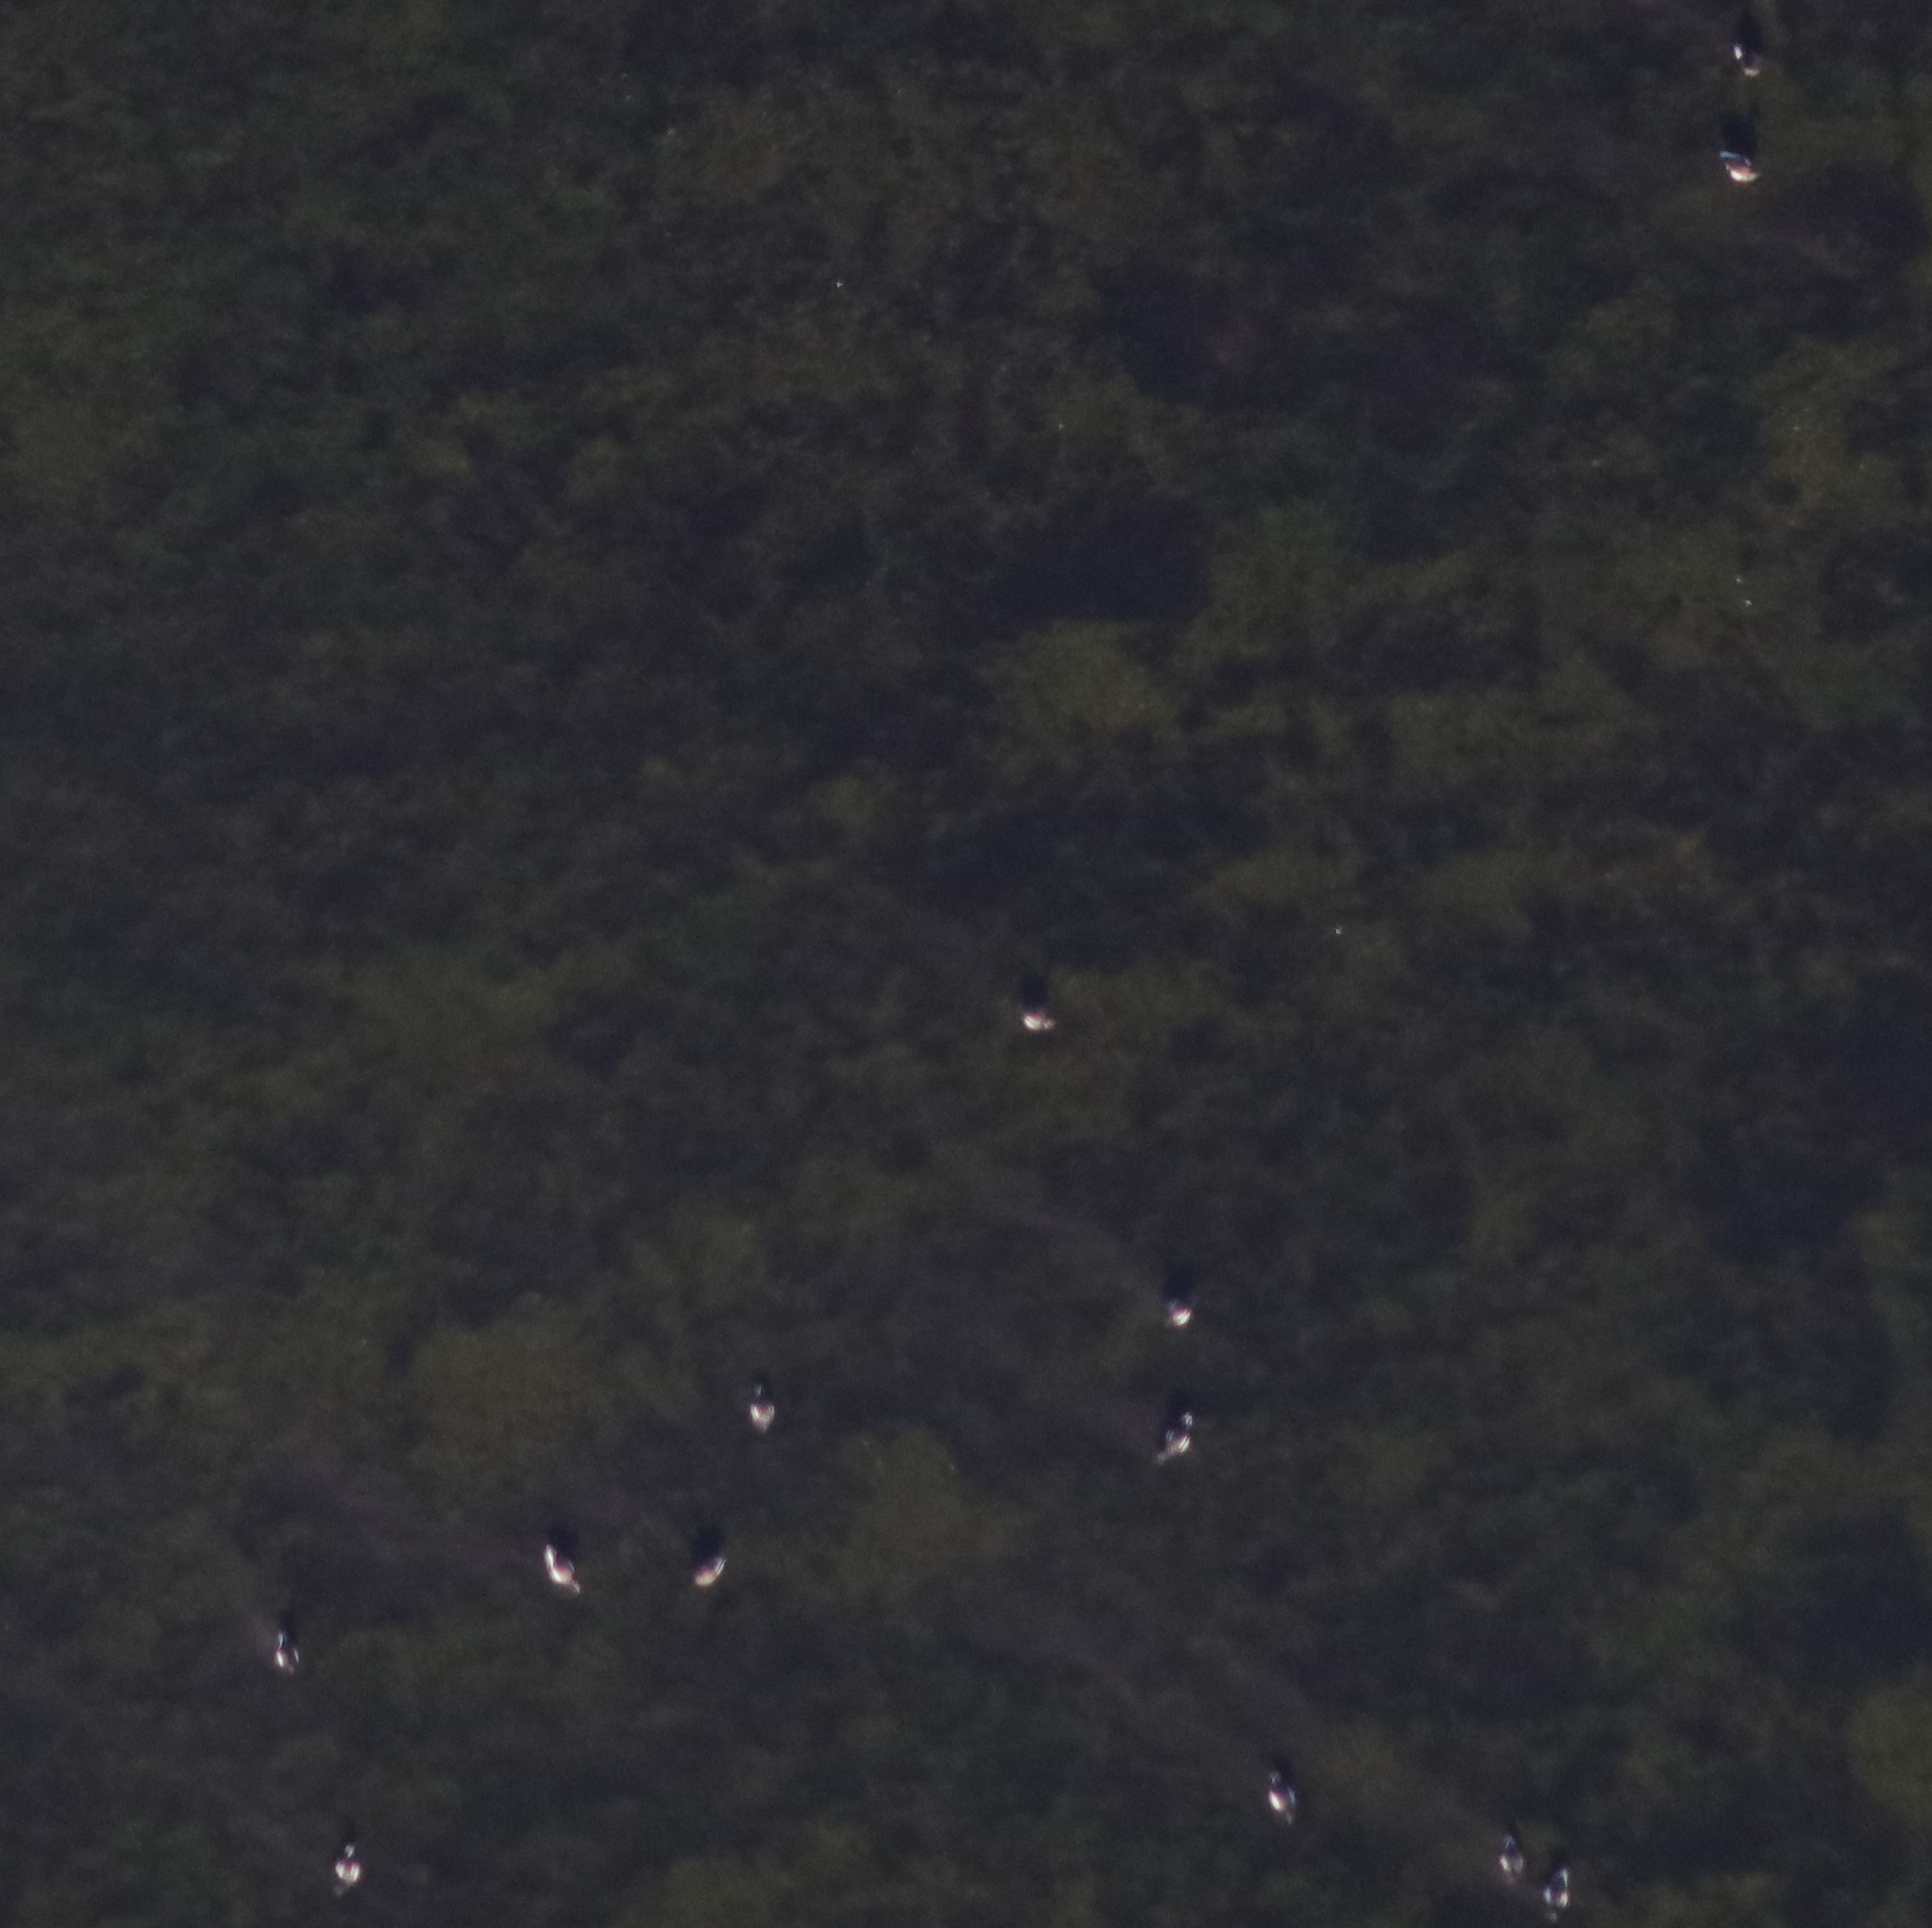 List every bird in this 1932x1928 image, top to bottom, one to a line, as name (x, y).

brant (1747, 58)
brant (1740, 166)
brant (1043, 1022)
brant (1181, 1313)
brant (764, 1411)
brant (1176, 1439)
brant (560, 1567)
brant (708, 1568)
brant (285, 1651)
brant (1283, 1798)
brant (1510, 1858)
brant (348, 1879)
brant (1558, 1891)